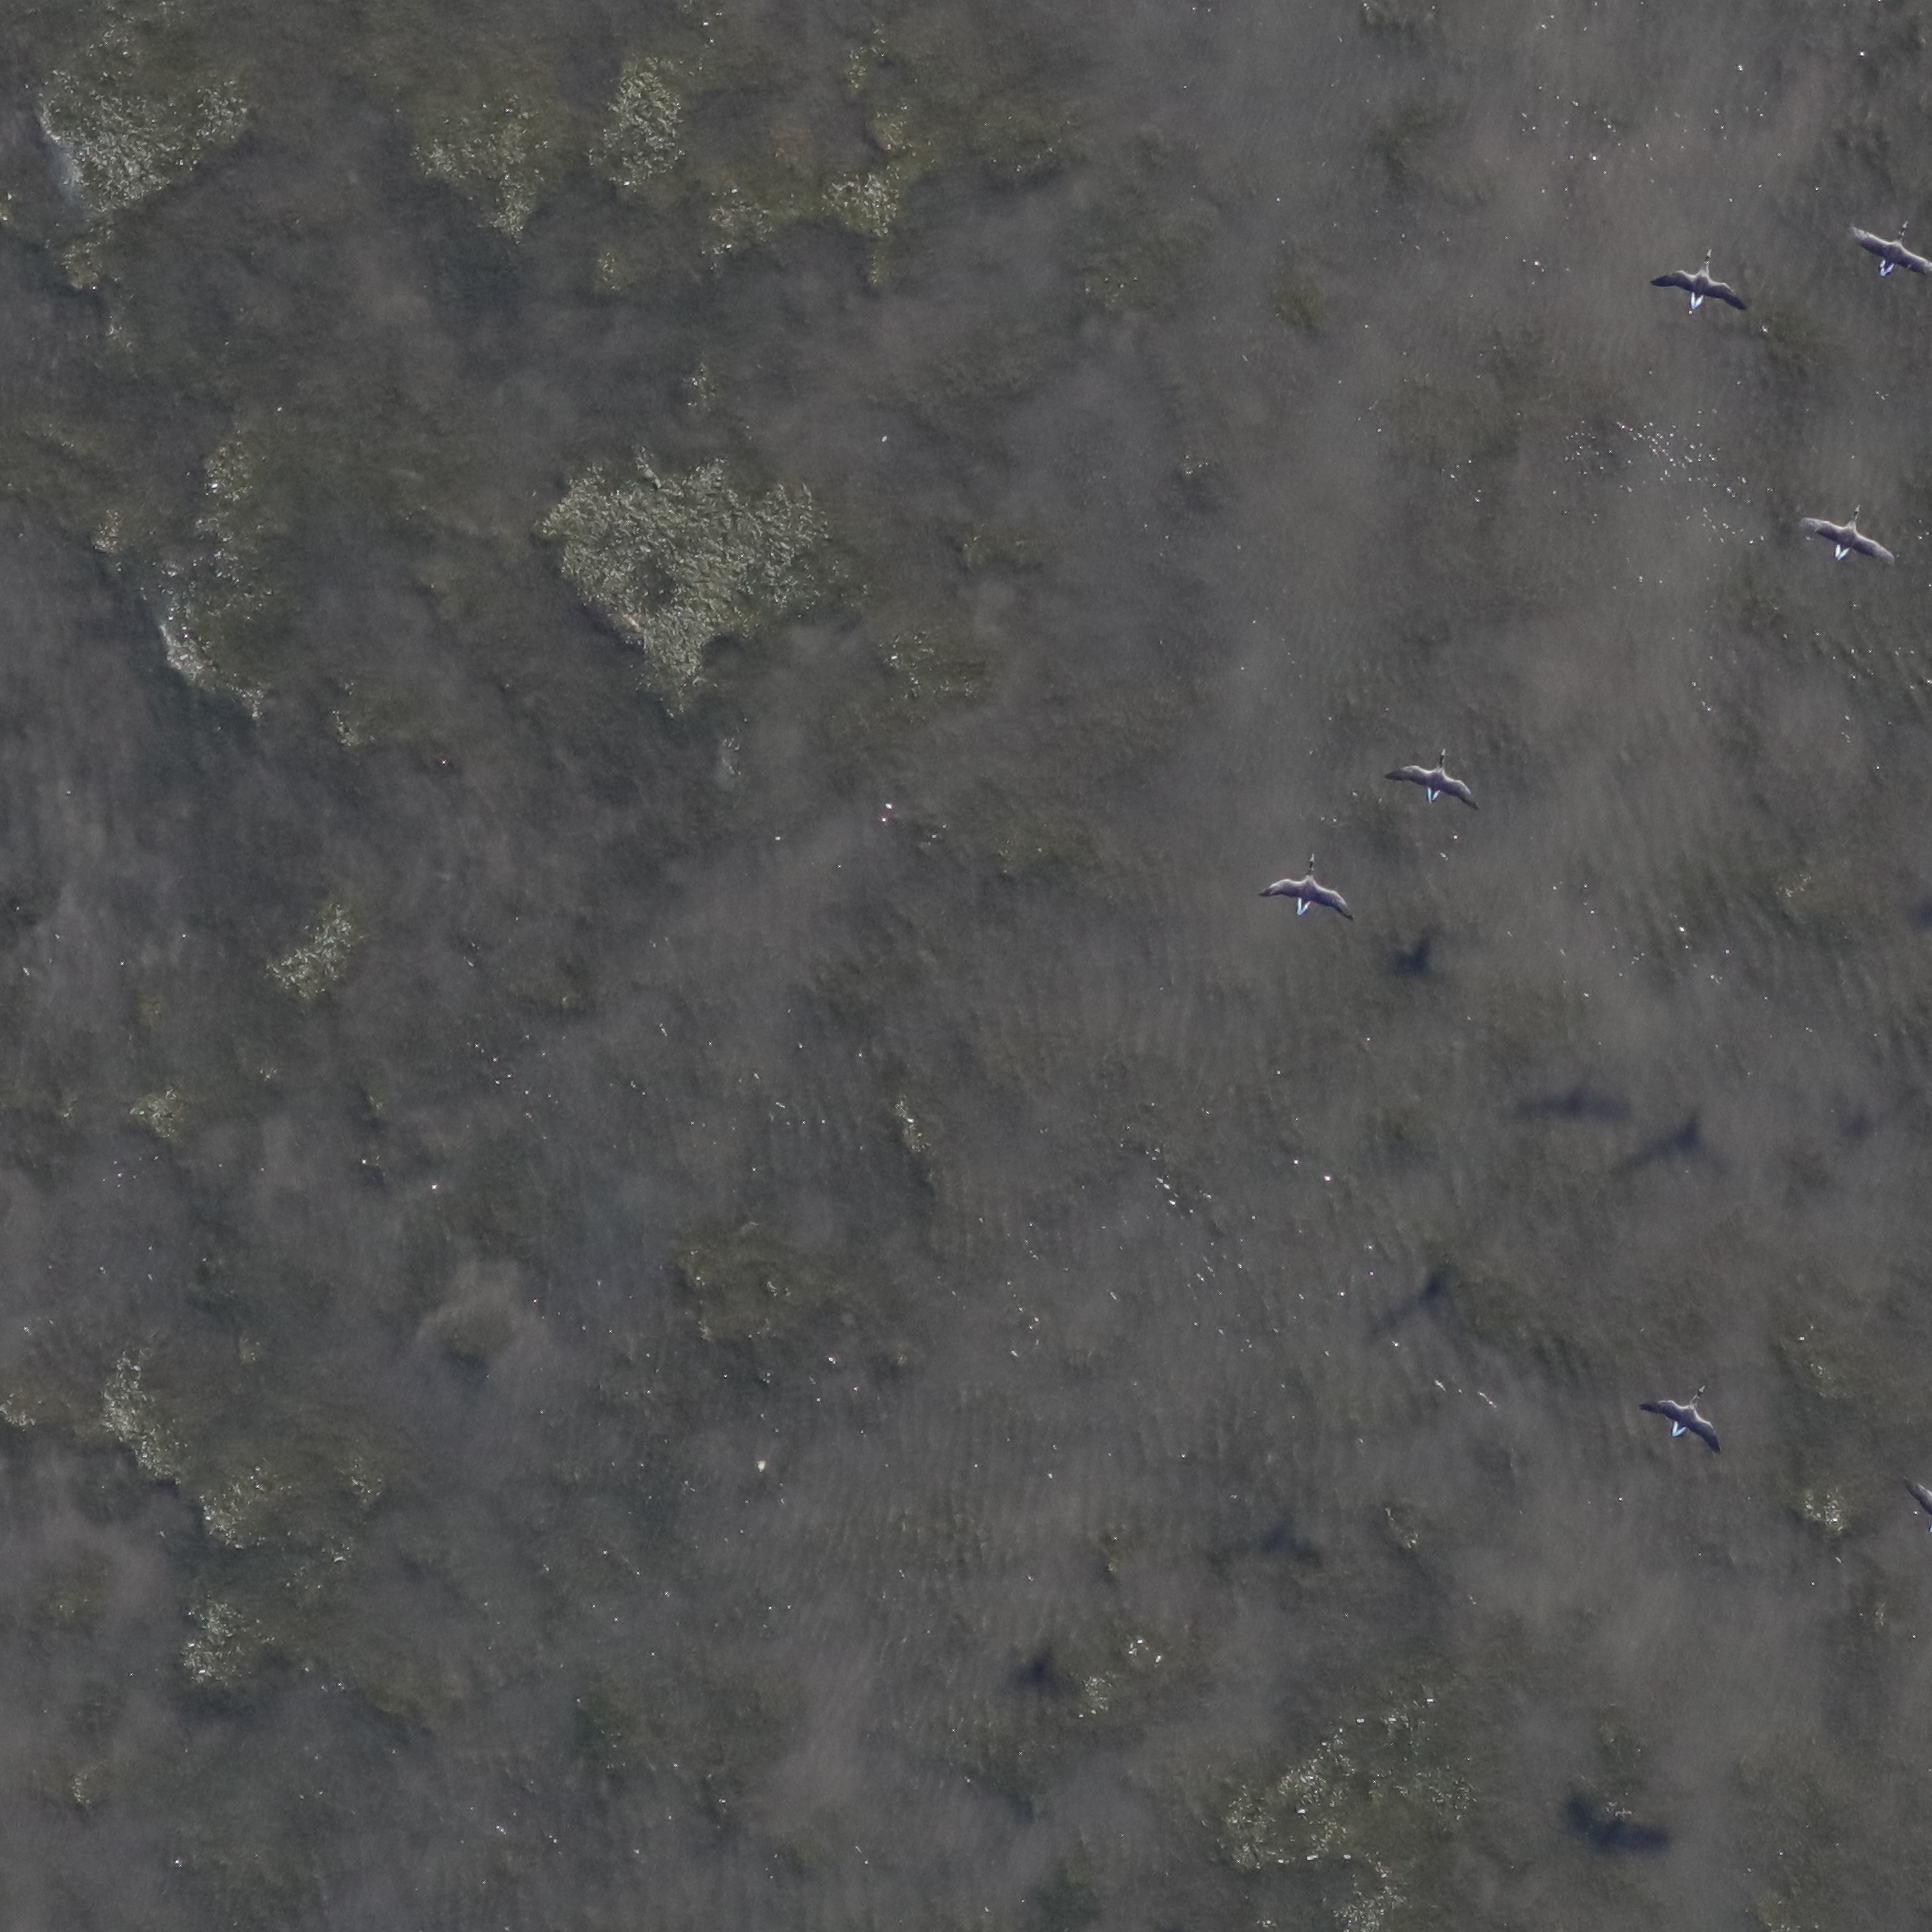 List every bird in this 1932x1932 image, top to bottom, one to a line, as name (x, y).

brant (1897, 260)
brant (1701, 289)
brant (1850, 539)
brant (1427, 780)
brant (1303, 893)
brant (1689, 1422)